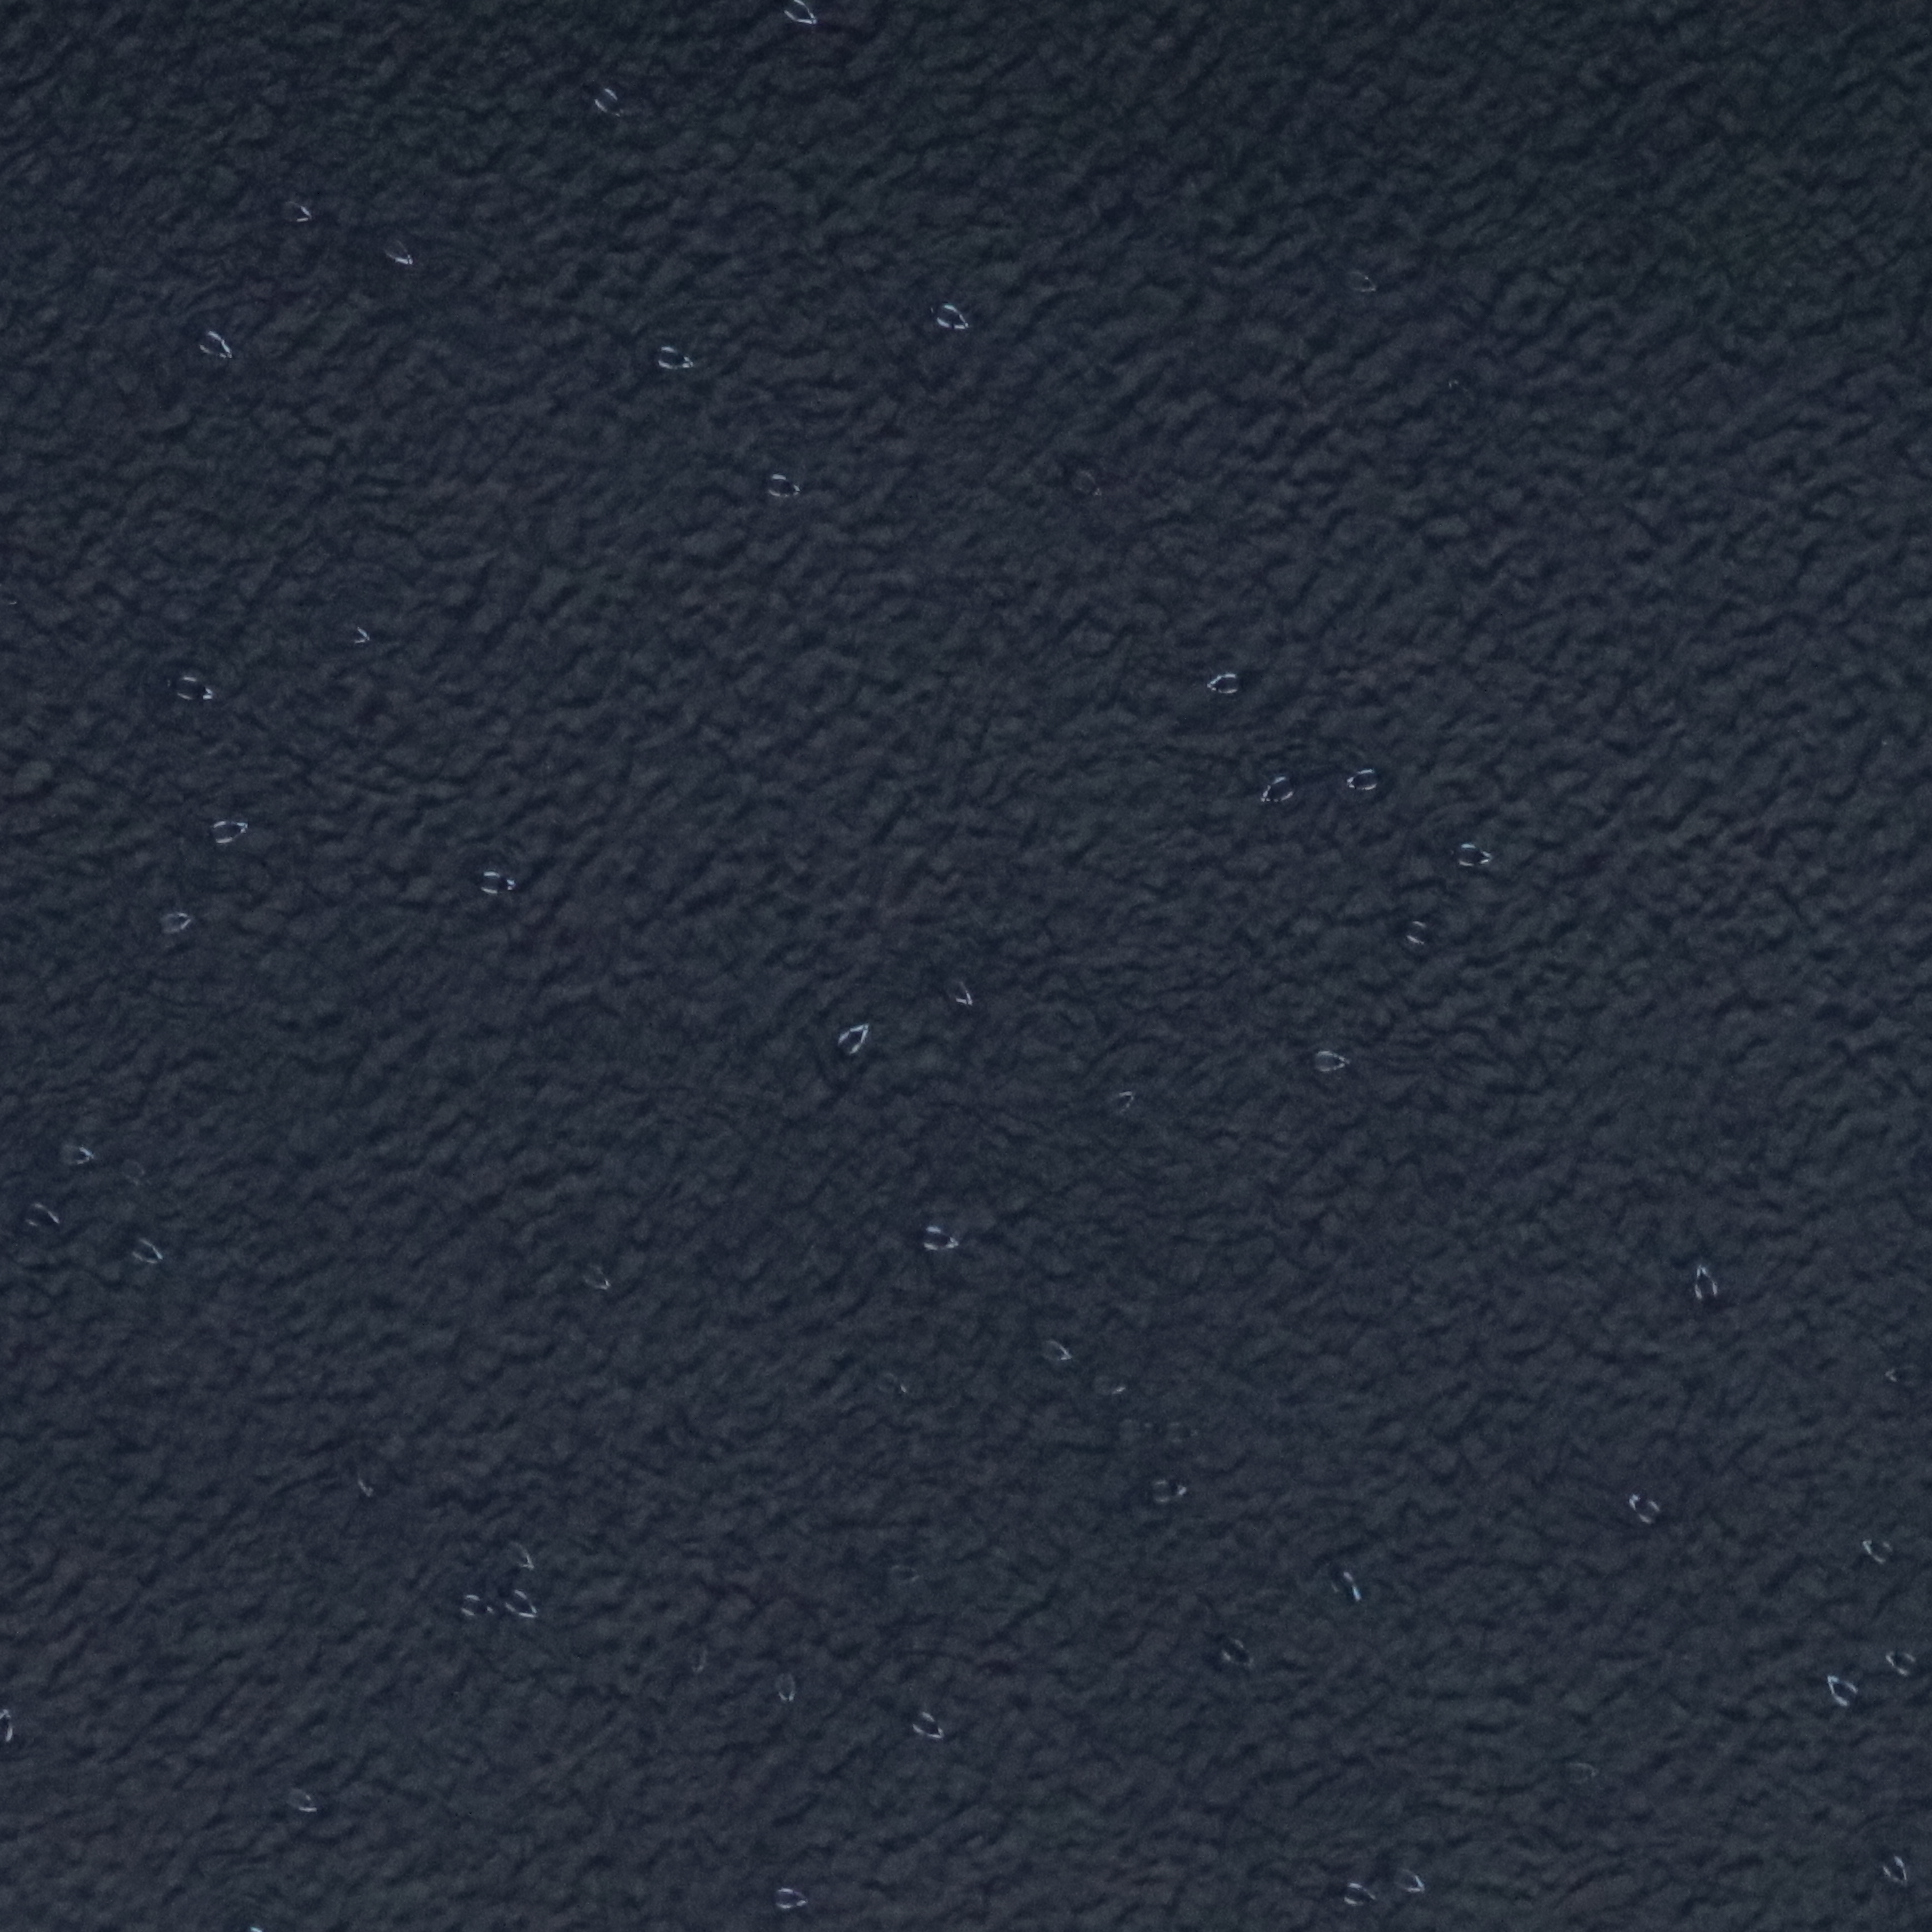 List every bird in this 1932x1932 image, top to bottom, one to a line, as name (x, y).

brant (799, 12)
brant (612, 103)
brant (294, 211)
brant (396, 249)
brant (1358, 281)
brant (949, 316)
brant (211, 344)
brant (672, 358)
brant (1087, 485)
brant (779, 486)
brant (352, 633)
brant (1224, 683)
brant (190, 688)
brant (1365, 780)
brant (1279, 788)
brant (226, 831)
brant (1469, 851)
brant (495, 882)
brant (173, 923)
brant (1424, 933)
brant (959, 989)
brant (853, 1043)
brant (1325, 1060)
brant (1120, 1100)
brant (72, 1153)
brant (41, 1216)
brant (938, 1237)
brant (143, 1252)
brant (593, 1276)
brant (1705, 1284)
brant (1054, 1350)
brant (1900, 1372)
brant (1104, 1379)
brant (891, 1386)
brant (1131, 1424)
brant (1177, 1432)
brant (364, 1477)
brant (1164, 1491)
brant (1645, 1509)
brant (1880, 1549)
brant (516, 1554)
brant (1343, 1585)
brant (519, 1602)
brant (475, 1606)
brant (1233, 1653)
brant (695, 1657)
brant (1899, 1661)
brant (785, 1682)
brant (1843, 1691)
brant (925, 1722)
brant (1, 1728)
brant (1576, 1774)
brant (300, 1799)
brant (1892, 1867)
brant (1405, 1879)
brant (1358, 1894)
brant (788, 1900)